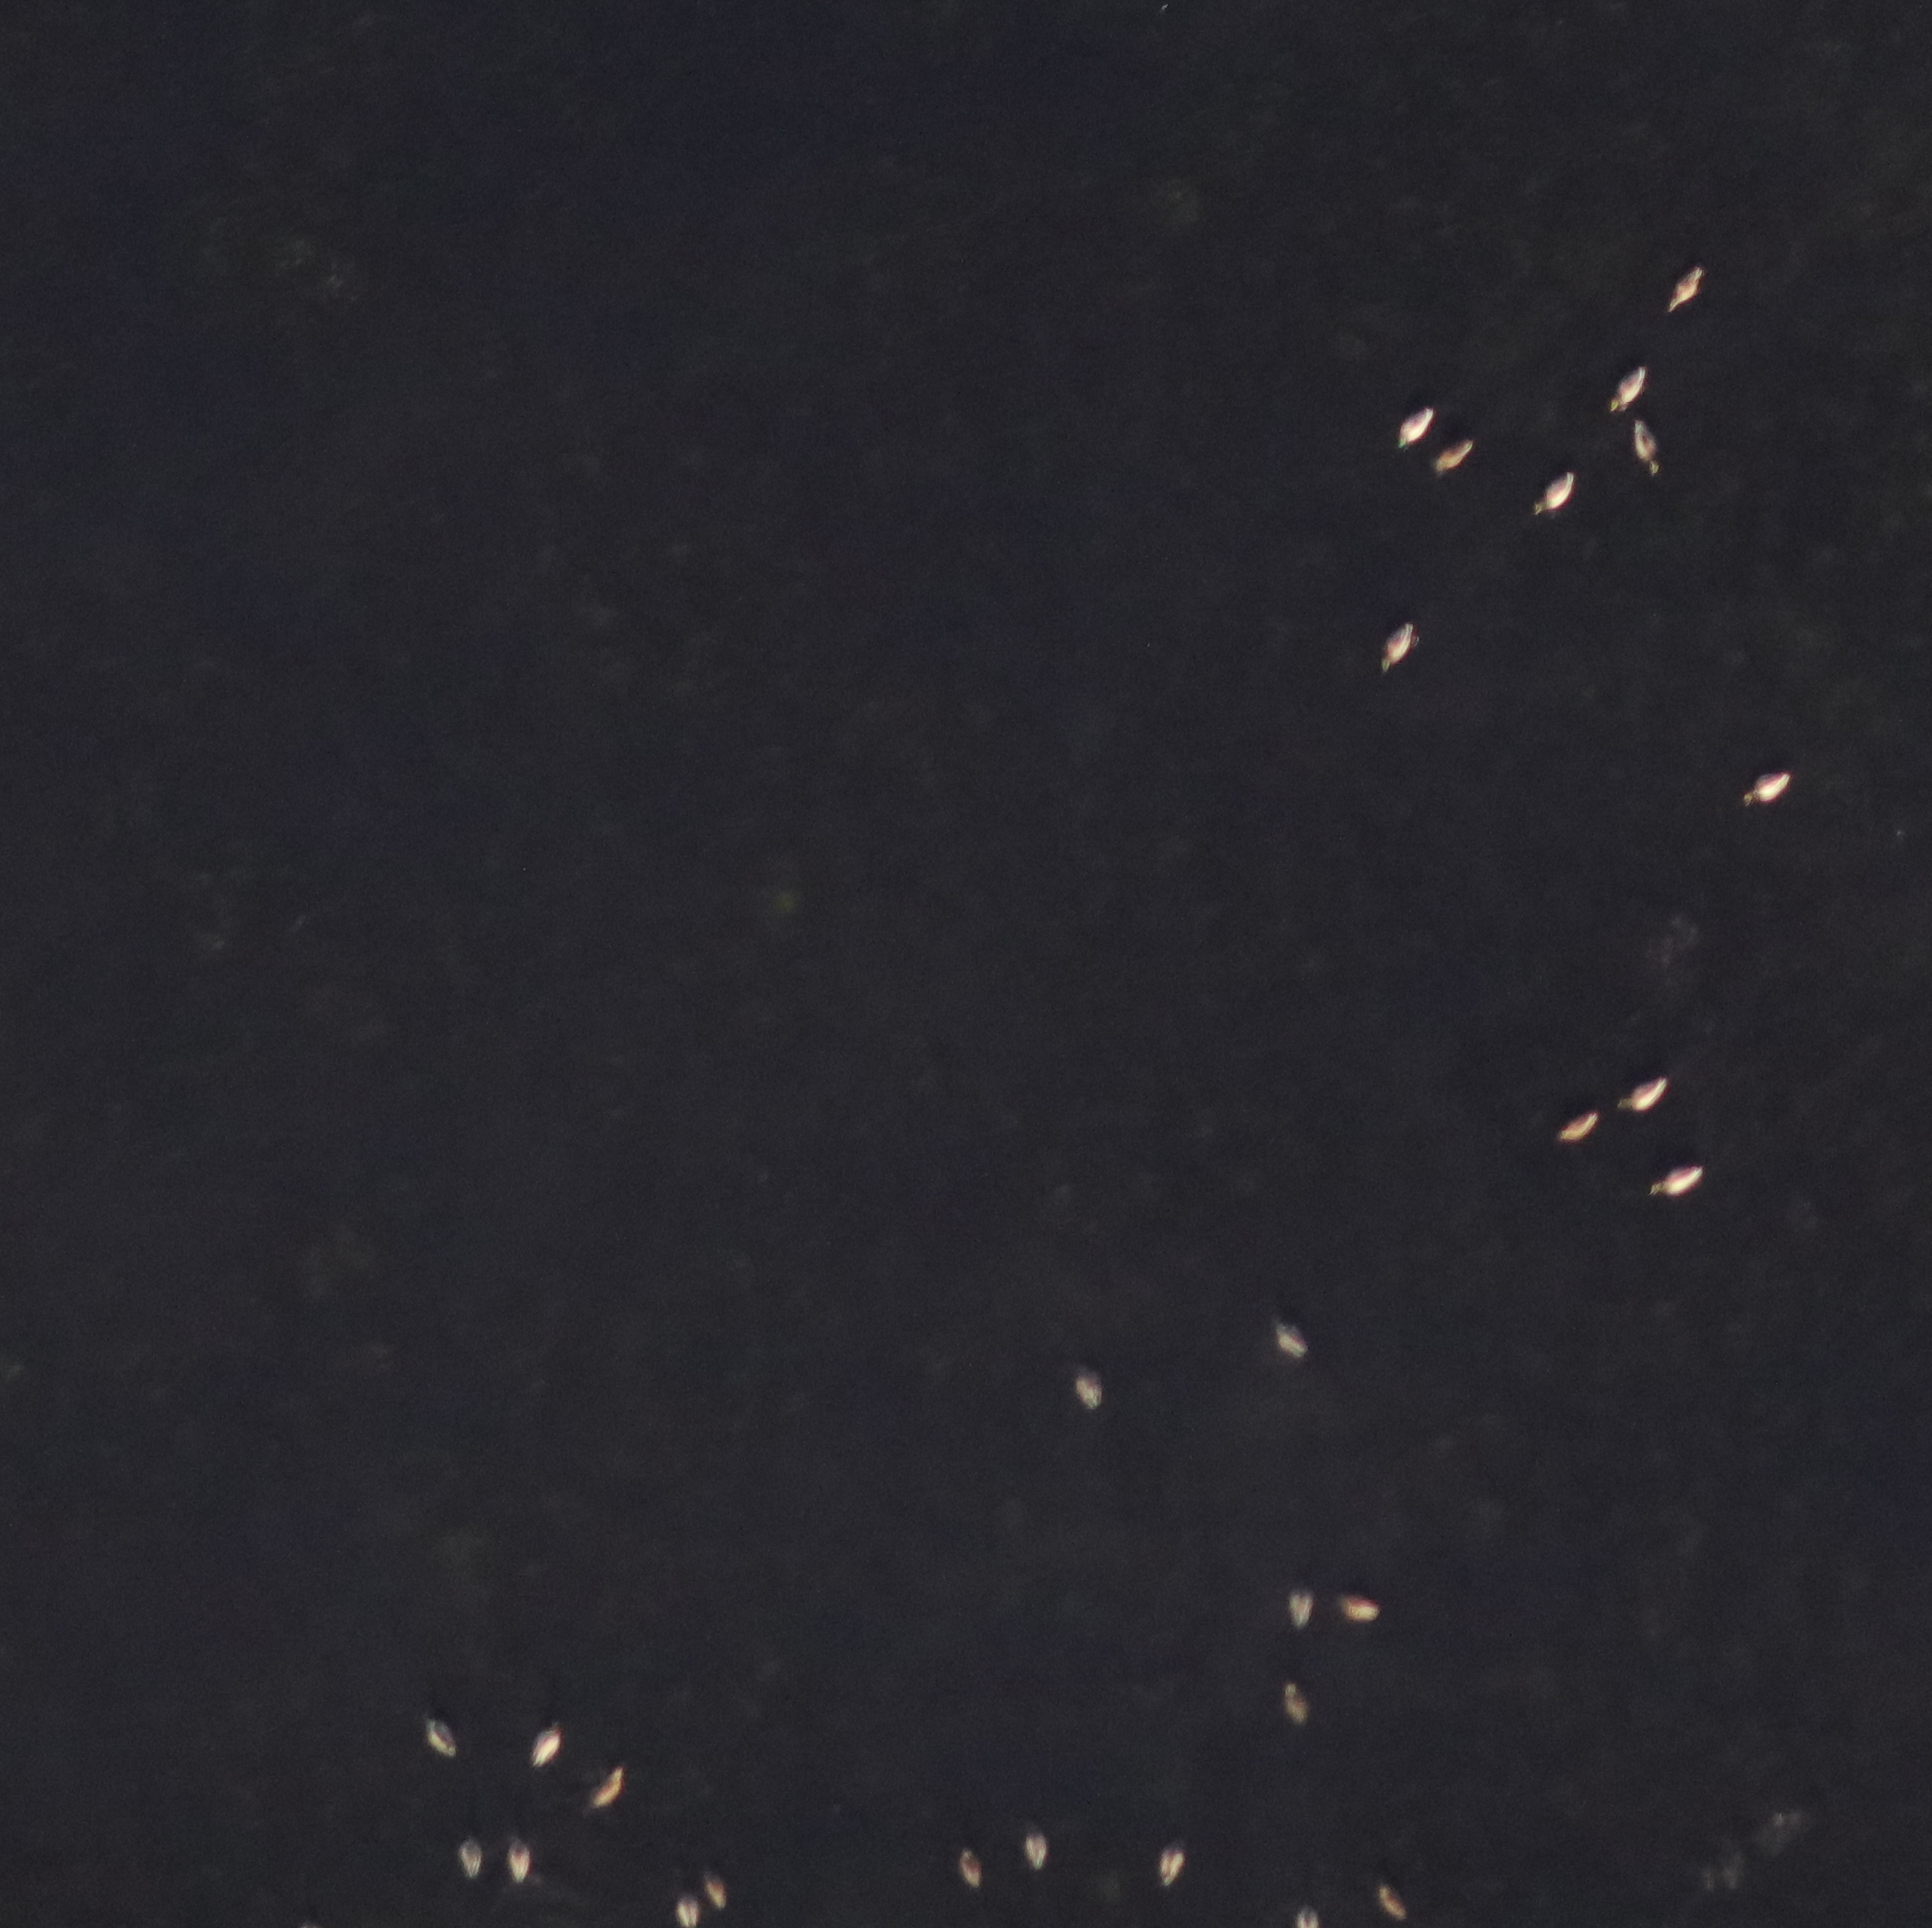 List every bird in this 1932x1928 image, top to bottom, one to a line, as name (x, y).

other bird (1687, 285)
other bird (1628, 389)
other bird (1415, 429)
other bird (1649, 445)
other bird (1451, 459)
other bird (1562, 495)
other bird (1398, 646)
other bird (1775, 789)
other bird (1648, 1100)
other bird (1577, 1131)
other bird (1683, 1175)
other bird (1293, 1340)
other bird (1090, 1386)
other bird (1300, 1601)
other bird (1355, 1604)
other bird (1298, 1697)
other bird (444, 1734)
other bird (557, 1741)
other bird (606, 1790)
other bird (1037, 1844)
other bird (473, 1853)
other bird (521, 1860)
other bird (1170, 1864)
other bird (974, 1867)
other bird (722, 1895)
other bird (1398, 1901)
other bird (680, 1912)